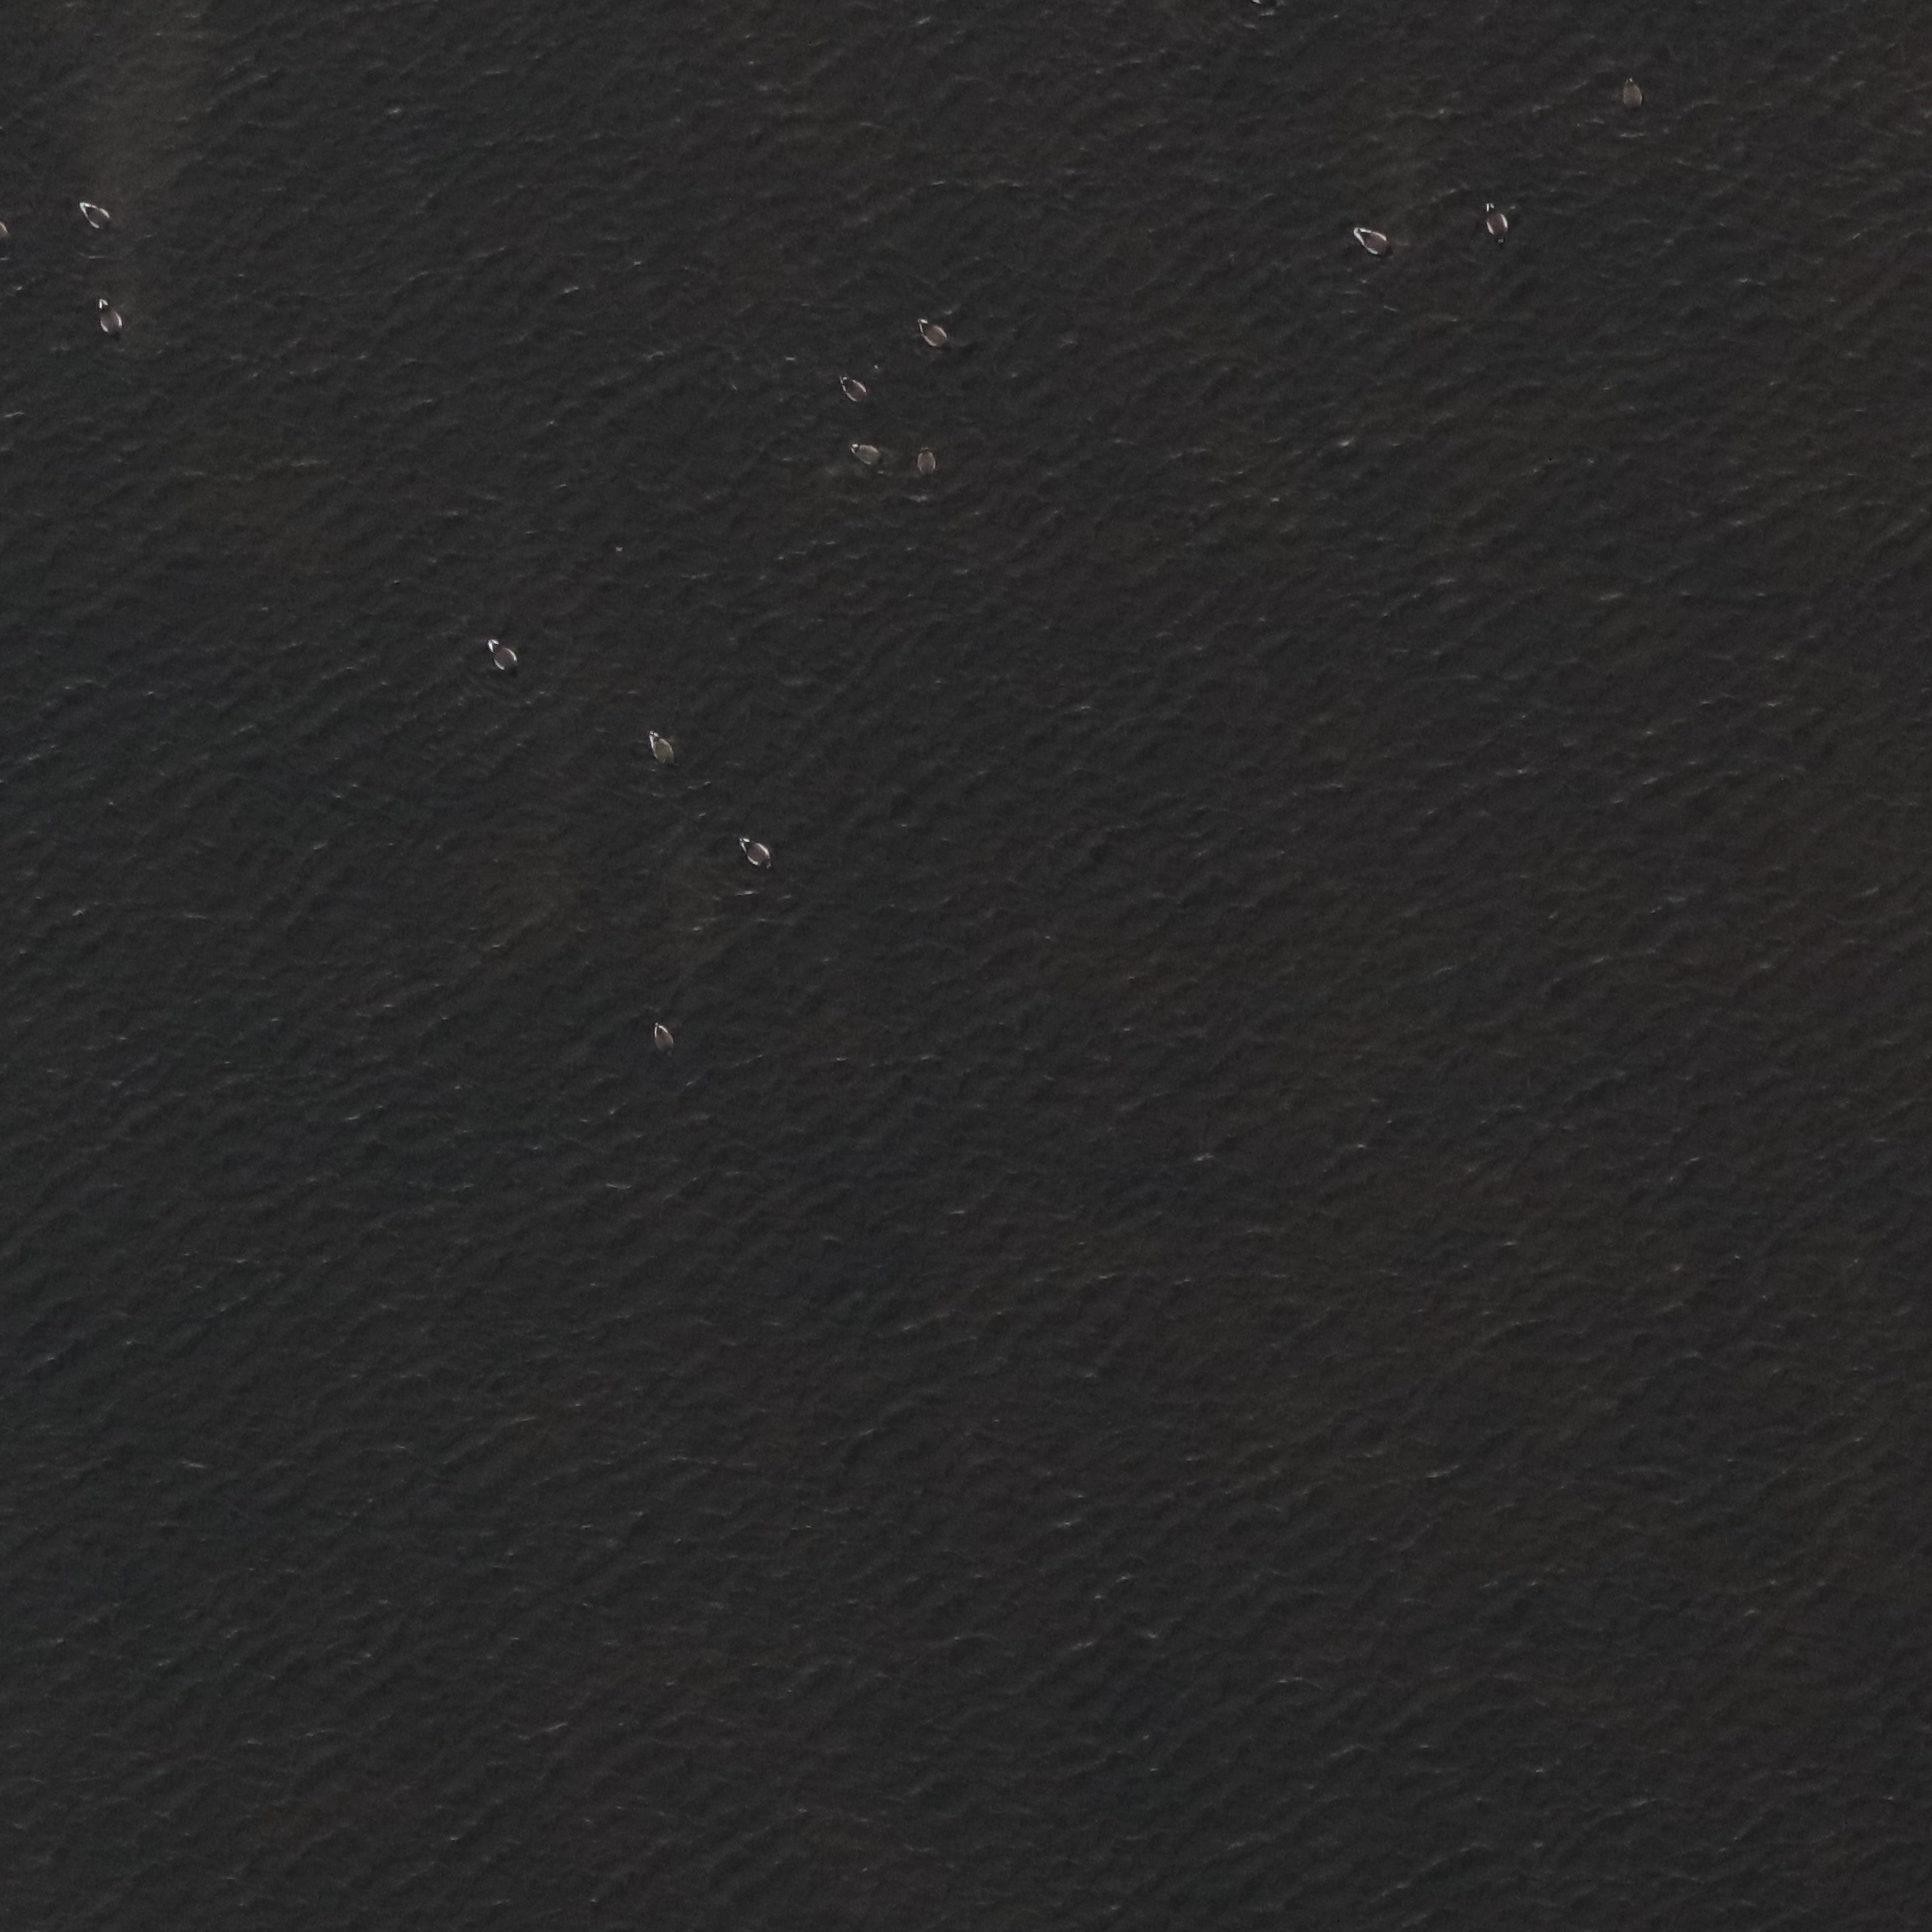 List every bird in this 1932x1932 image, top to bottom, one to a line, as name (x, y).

brant (1632, 96)
brant (97, 217)
brant (1497, 222)
brant (1374, 242)
brant (111, 320)
brant (935, 335)
brant (854, 388)
brant (868, 457)
brant (924, 462)
brant (503, 655)
brant (662, 748)
brant (757, 852)
brant (662, 1040)